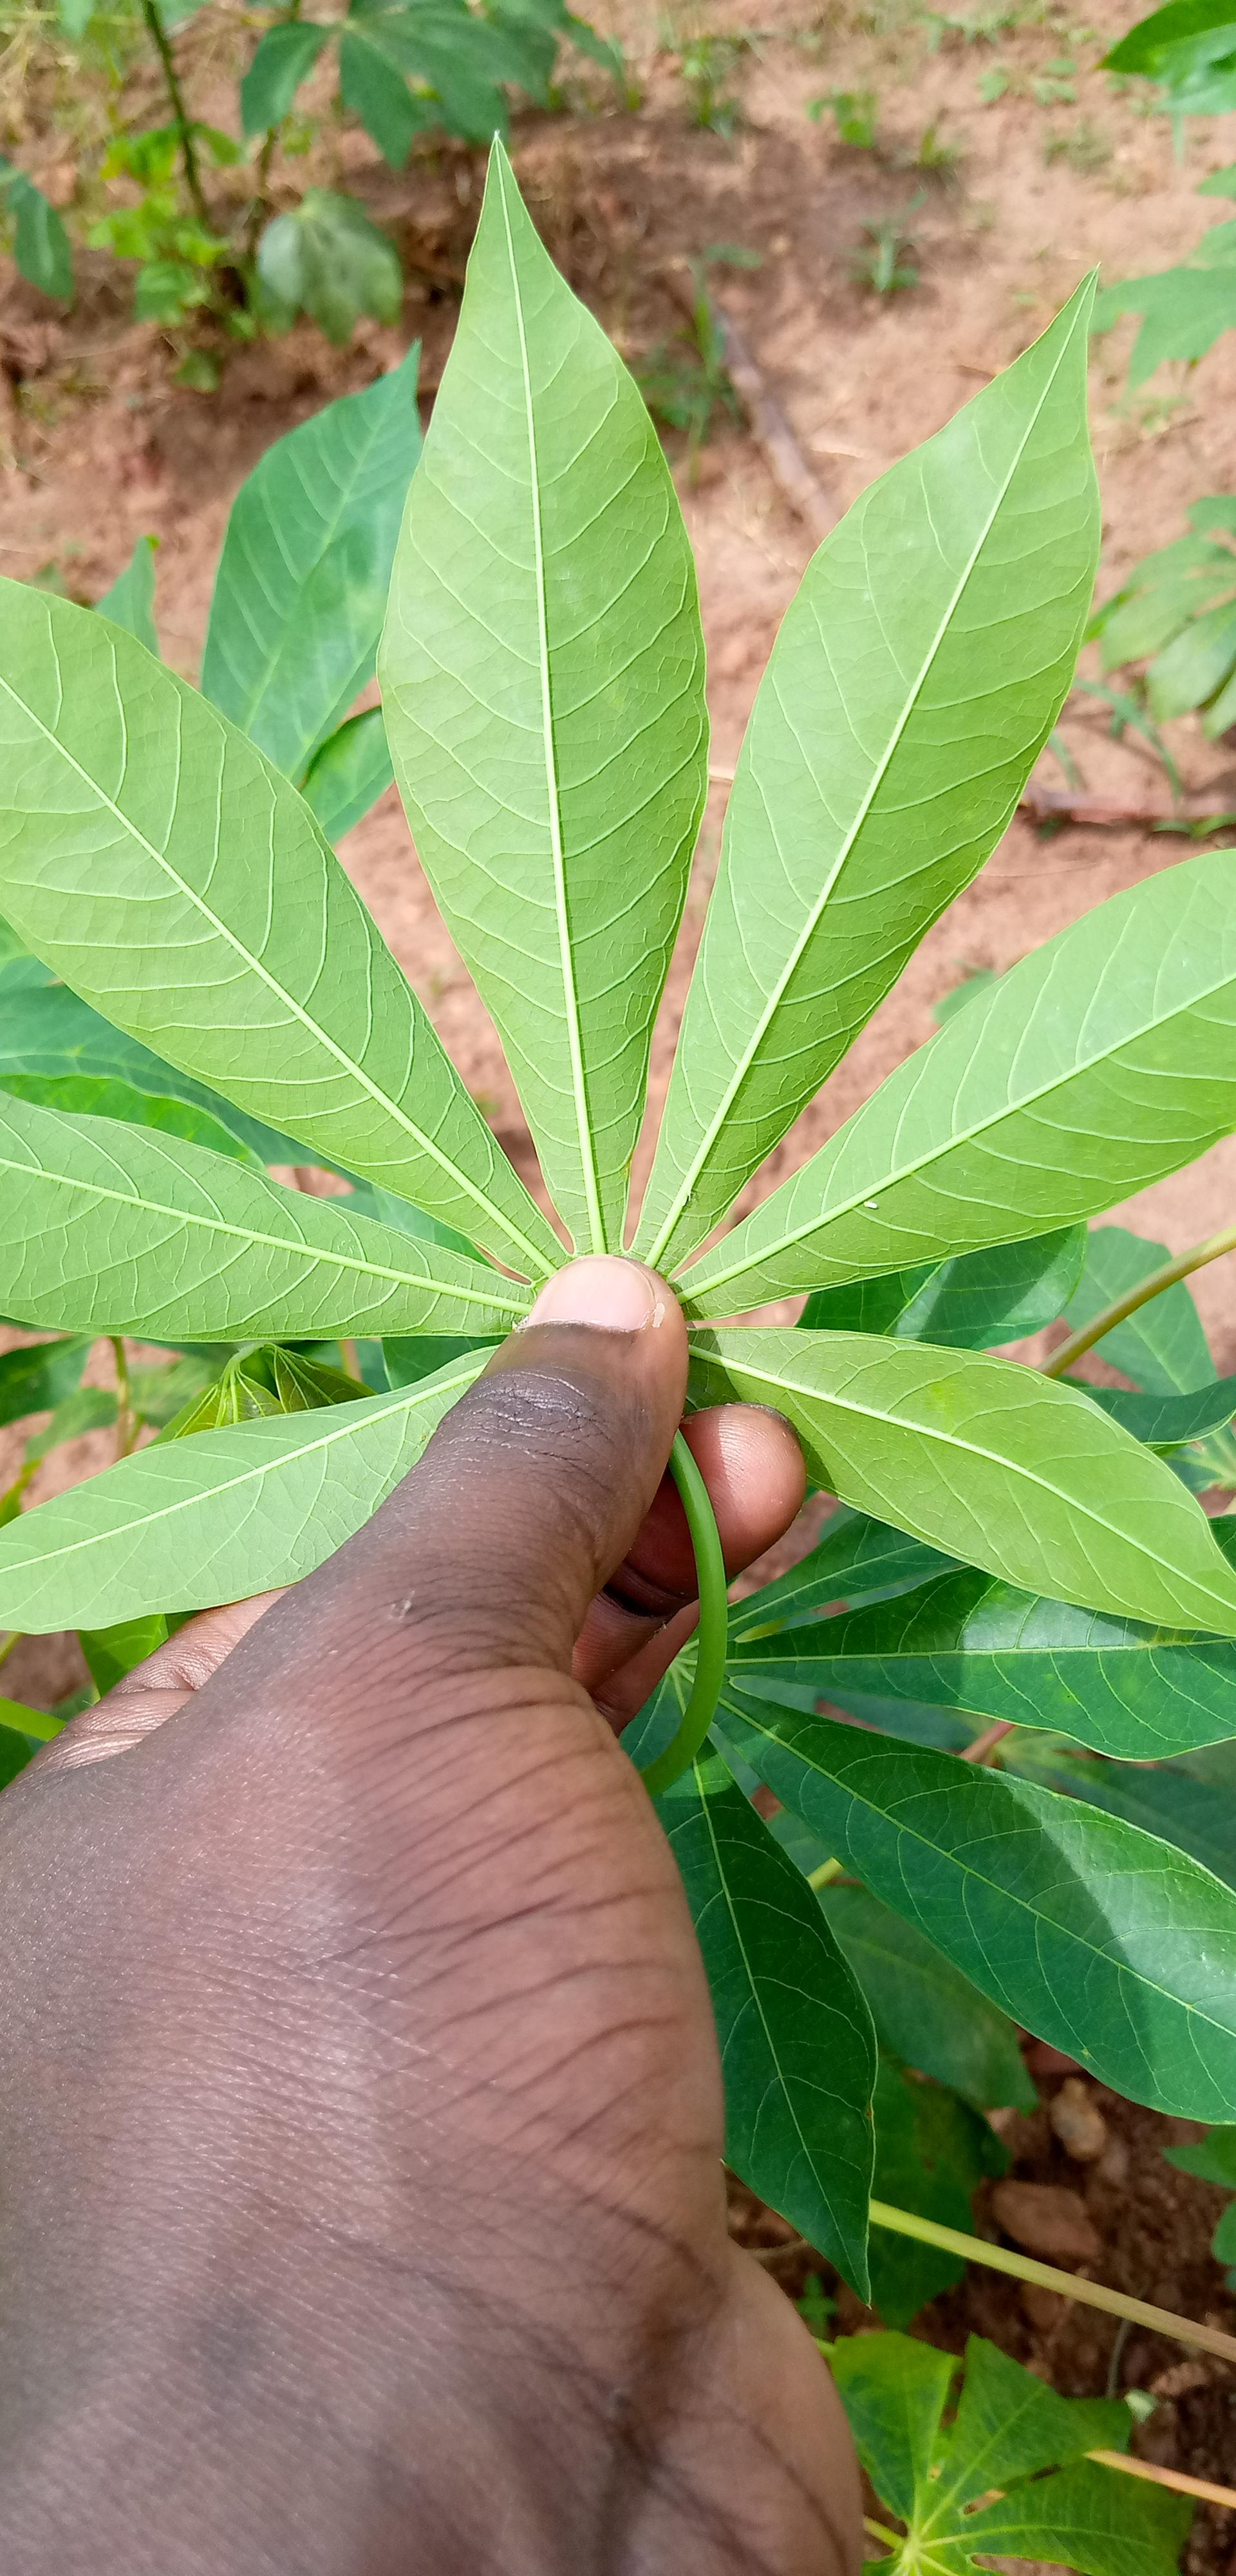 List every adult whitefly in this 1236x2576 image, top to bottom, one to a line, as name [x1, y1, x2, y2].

whitefly [861, 1200, 883, 1214]